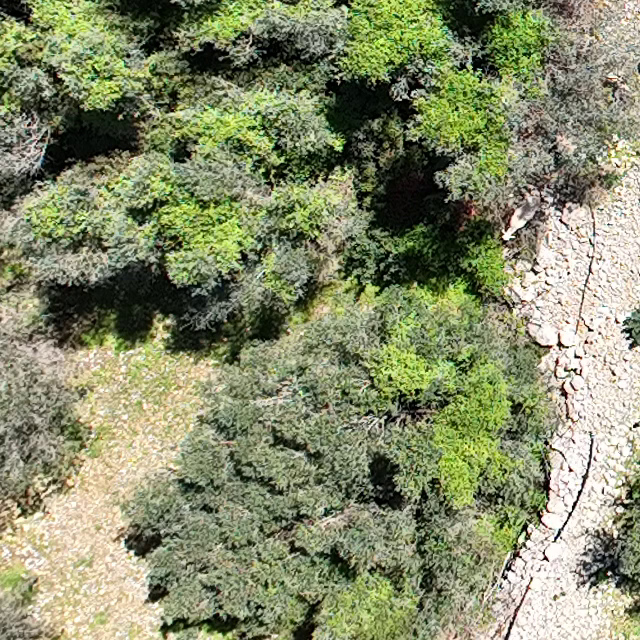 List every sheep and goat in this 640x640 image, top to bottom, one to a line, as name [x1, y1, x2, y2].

sheep [500, 195, 539, 240]